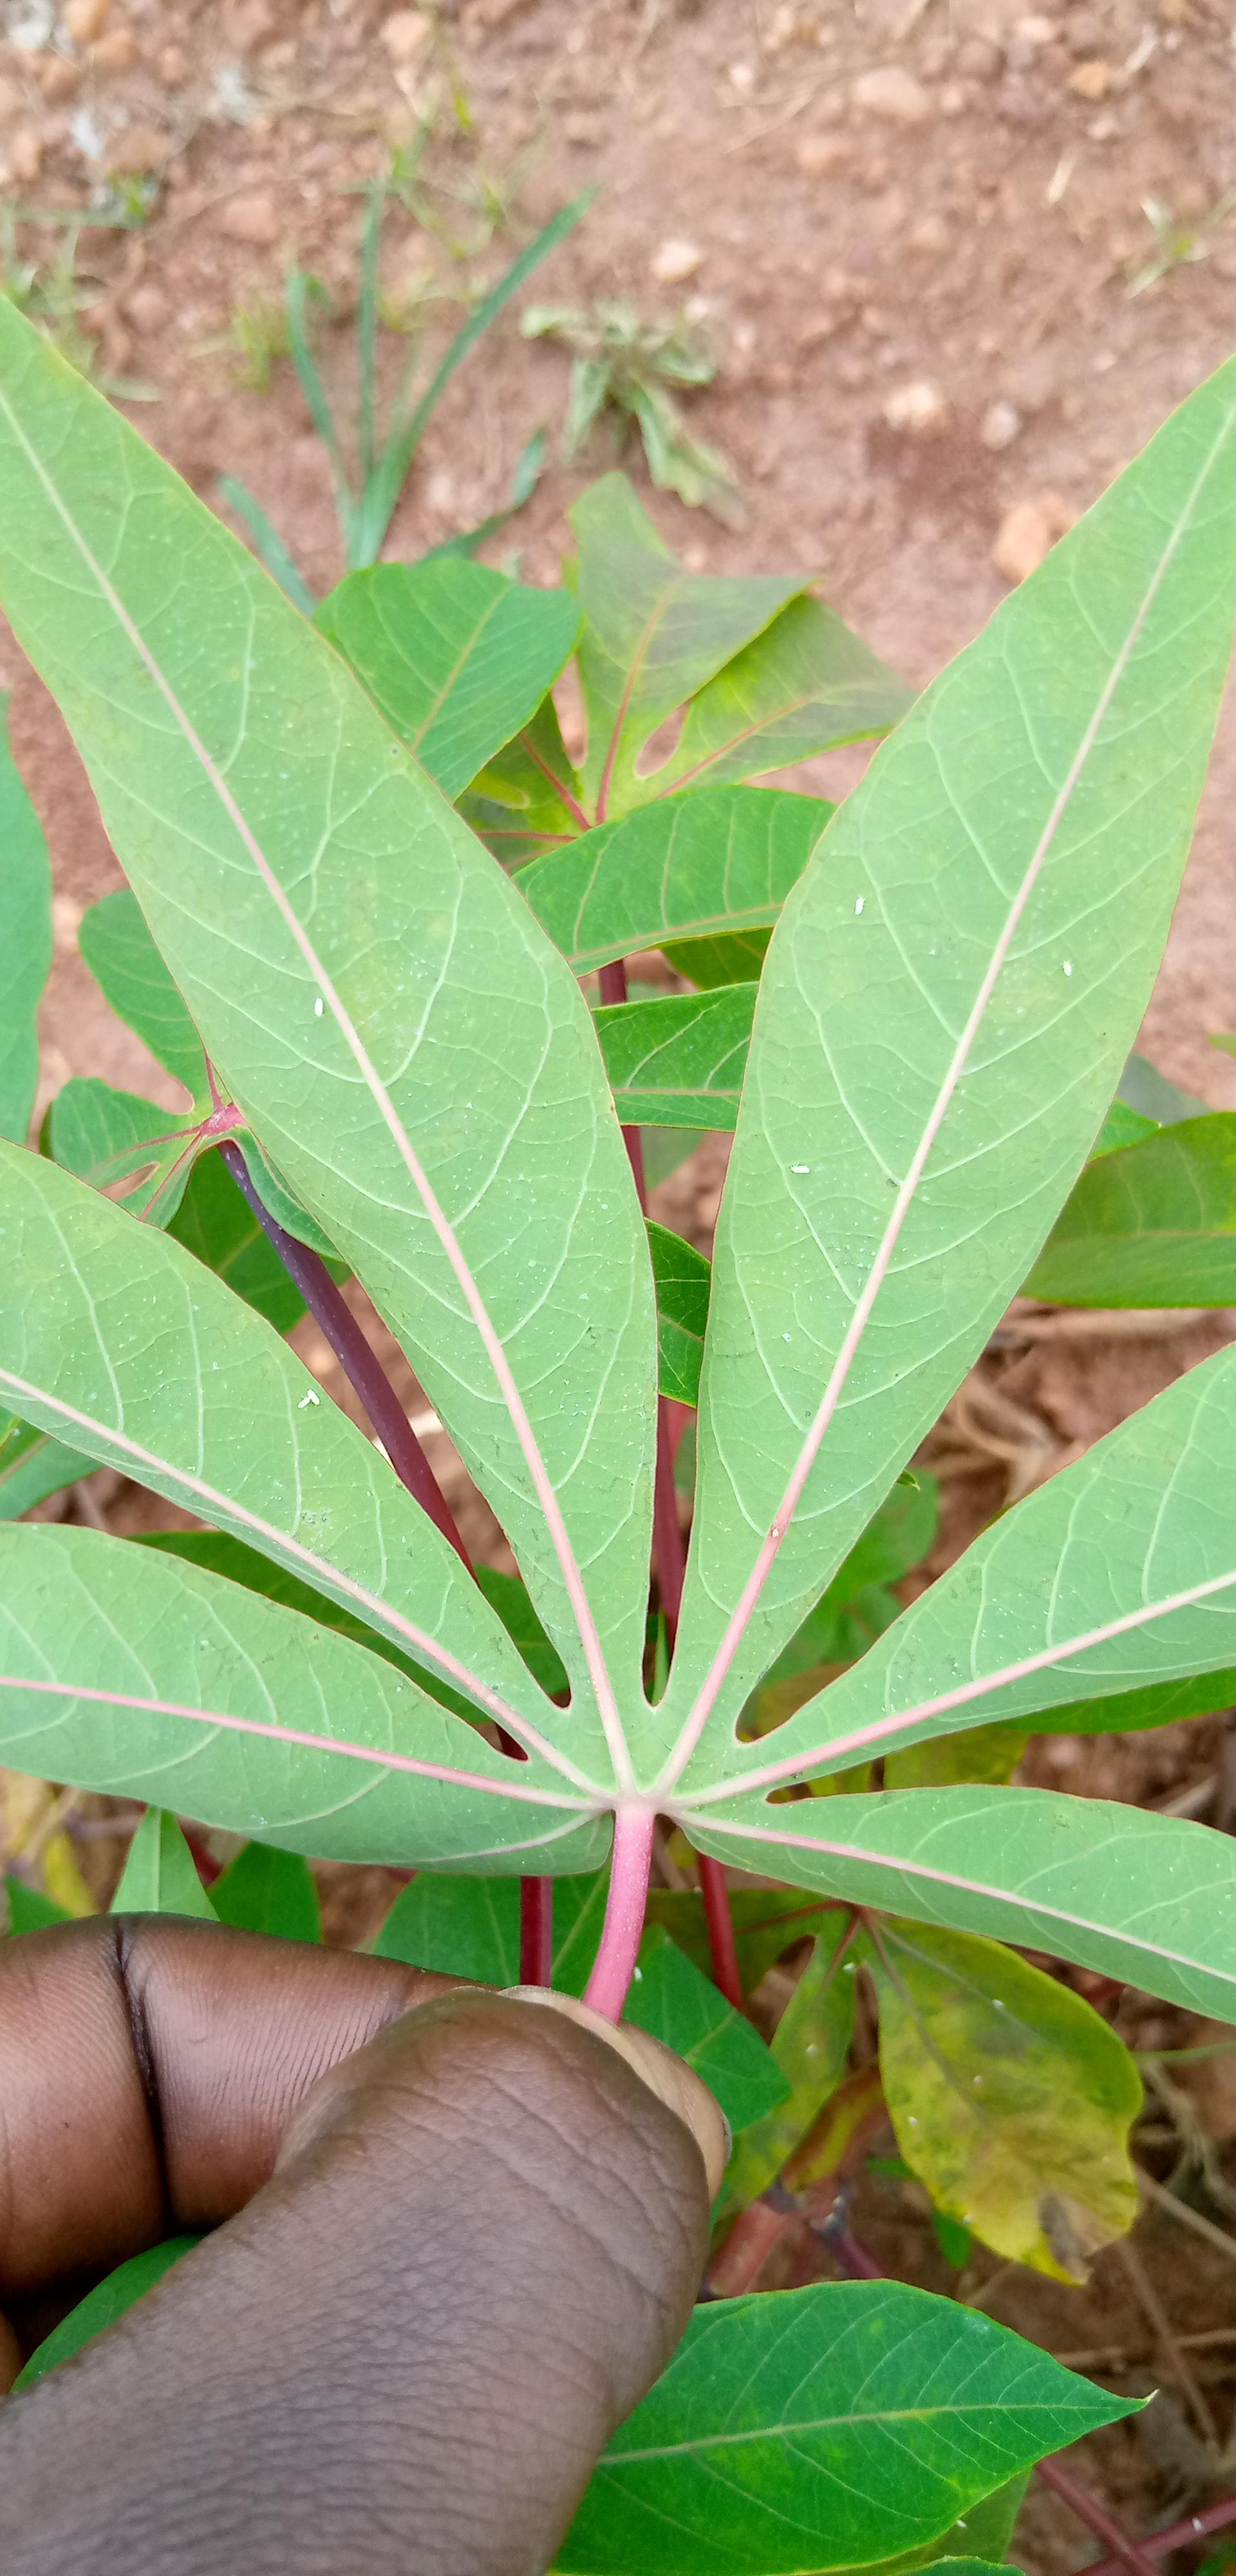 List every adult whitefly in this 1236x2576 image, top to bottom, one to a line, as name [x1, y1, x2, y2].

whitefly [850, 893, 867, 920]
whitefly [1060, 958, 1074, 980]
whitefly [311, 995, 328, 1020]
whitefly [787, 1162, 813, 1177]
whitefly [304, 1387, 323, 1410]
whitefly [294, 1396, 311, 1410]